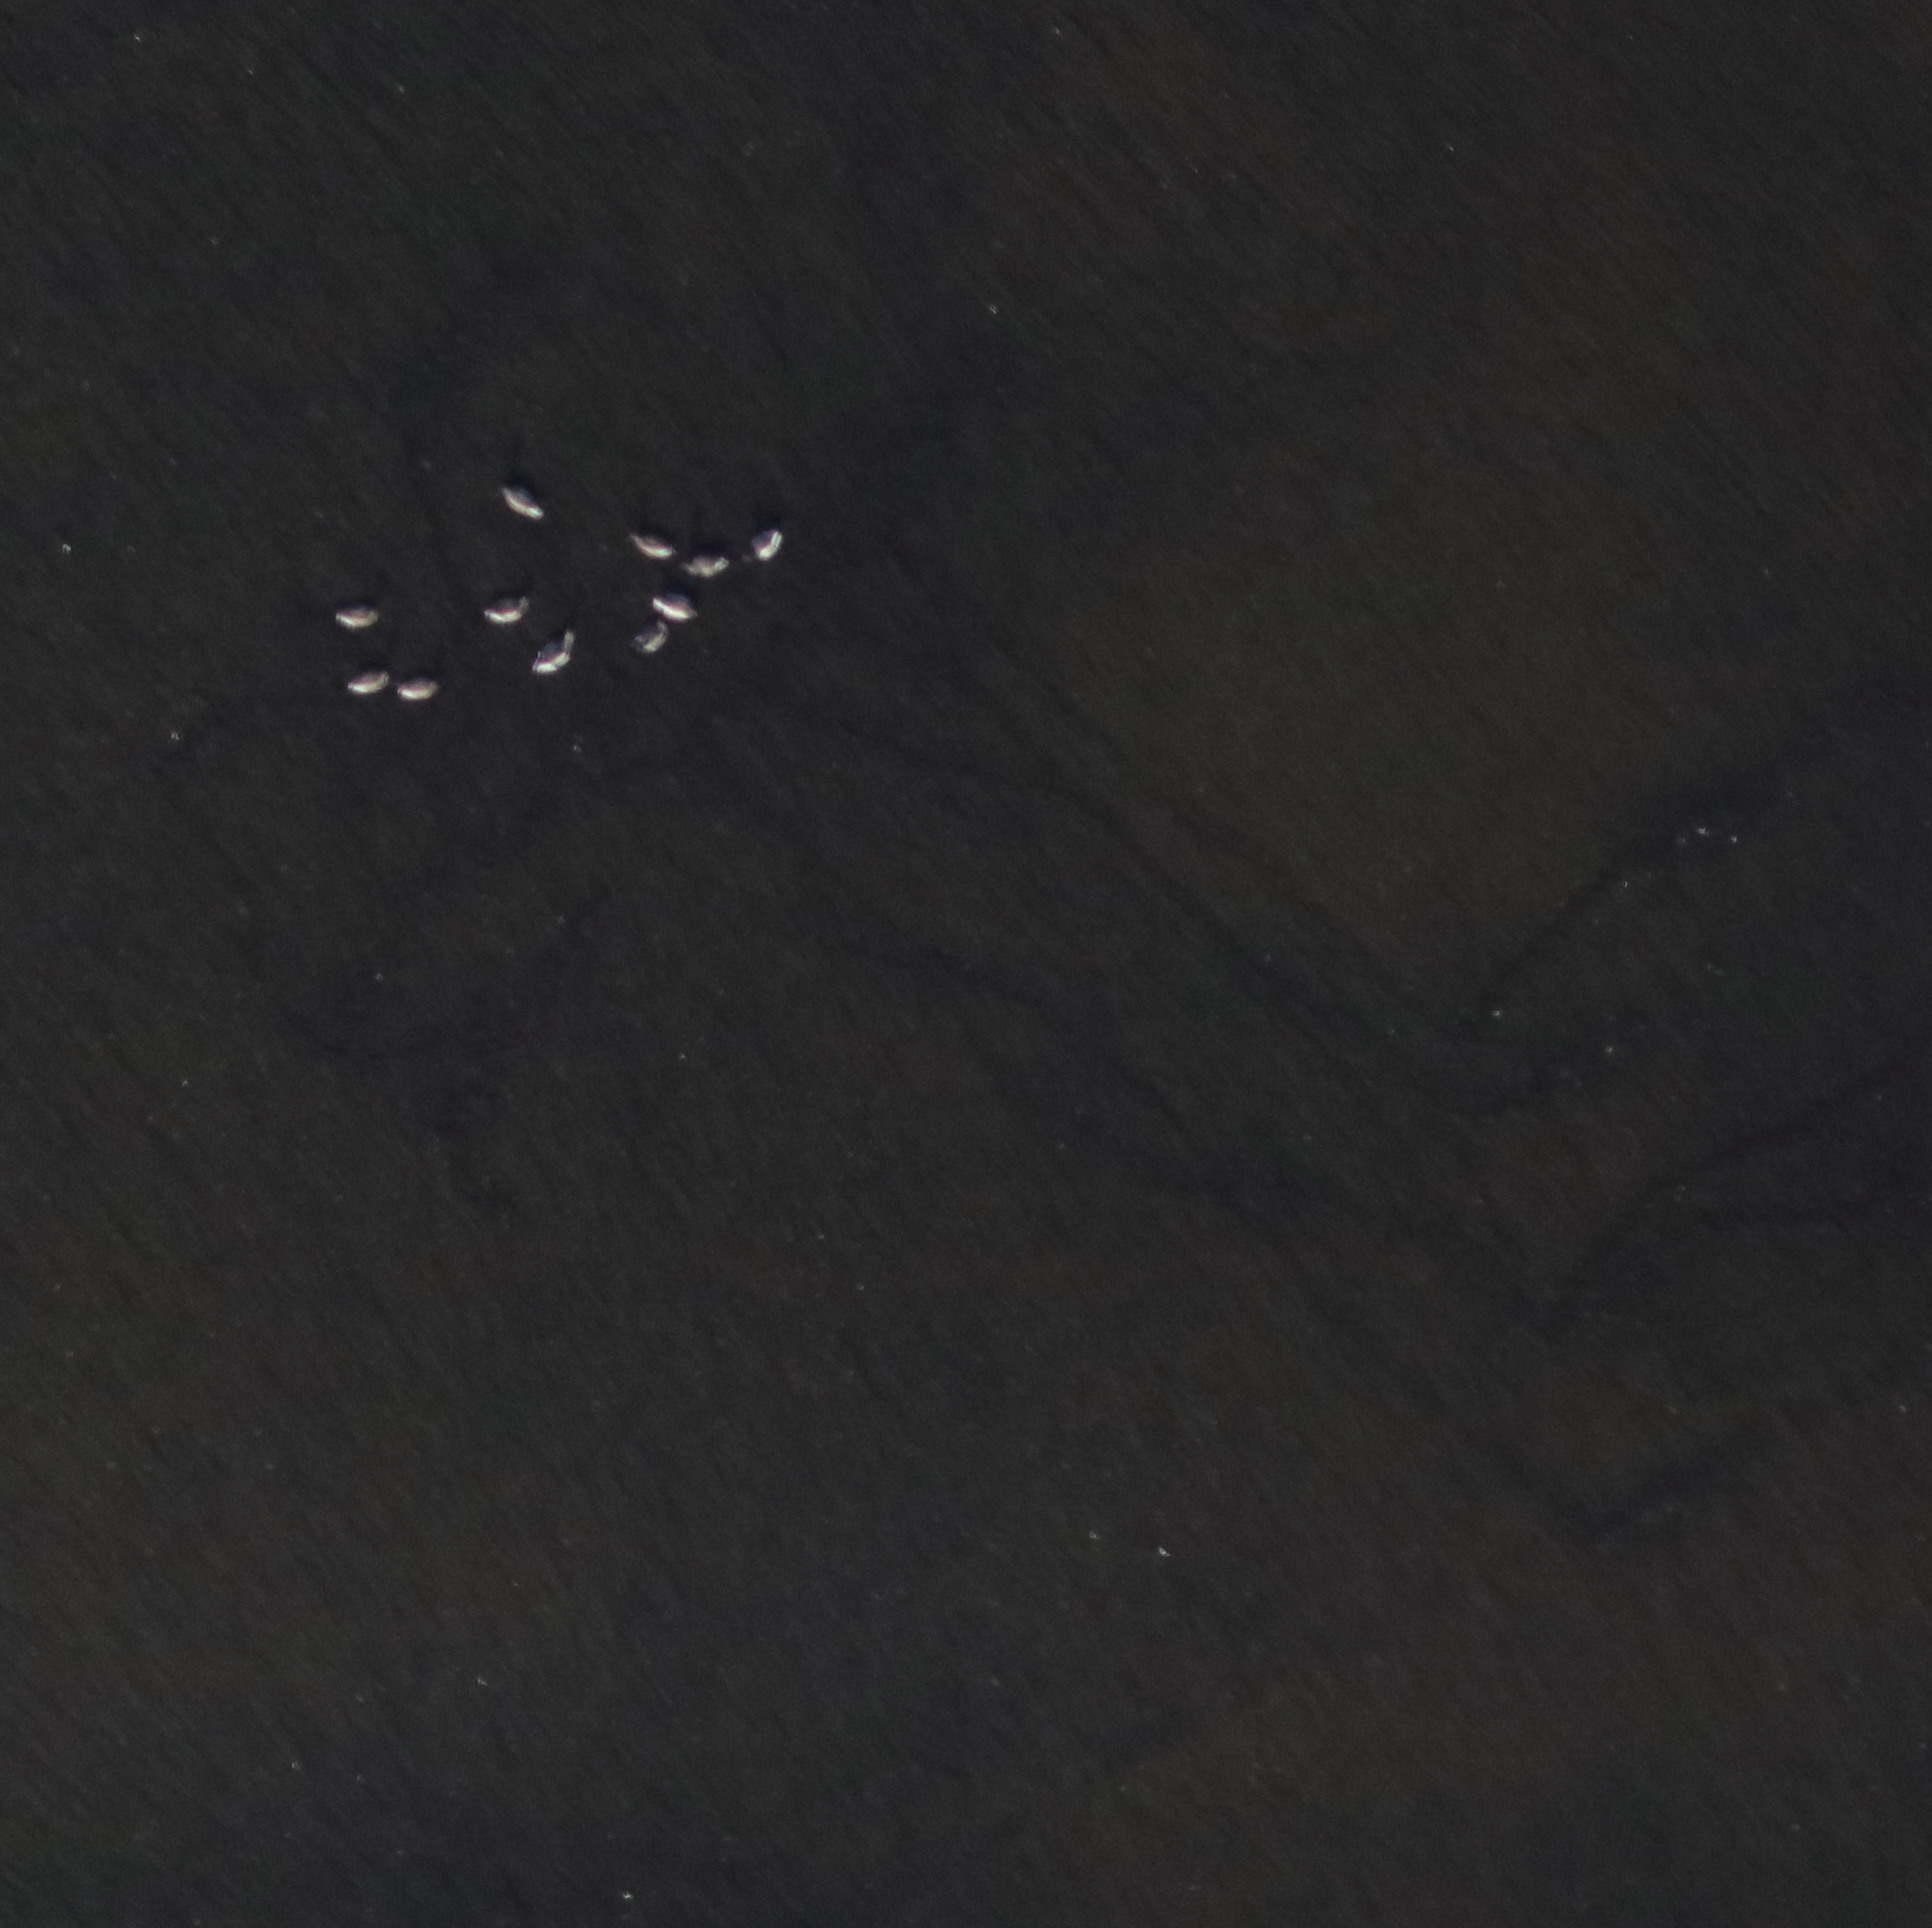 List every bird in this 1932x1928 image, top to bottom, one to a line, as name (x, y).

brant (521, 499)
brant (768, 540)
brant (655, 543)
brant (703, 565)
brant (675, 604)
brant (504, 609)
brant (358, 617)
brant (658, 646)
brant (554, 652)
brant (367, 679)
brant (416, 697)